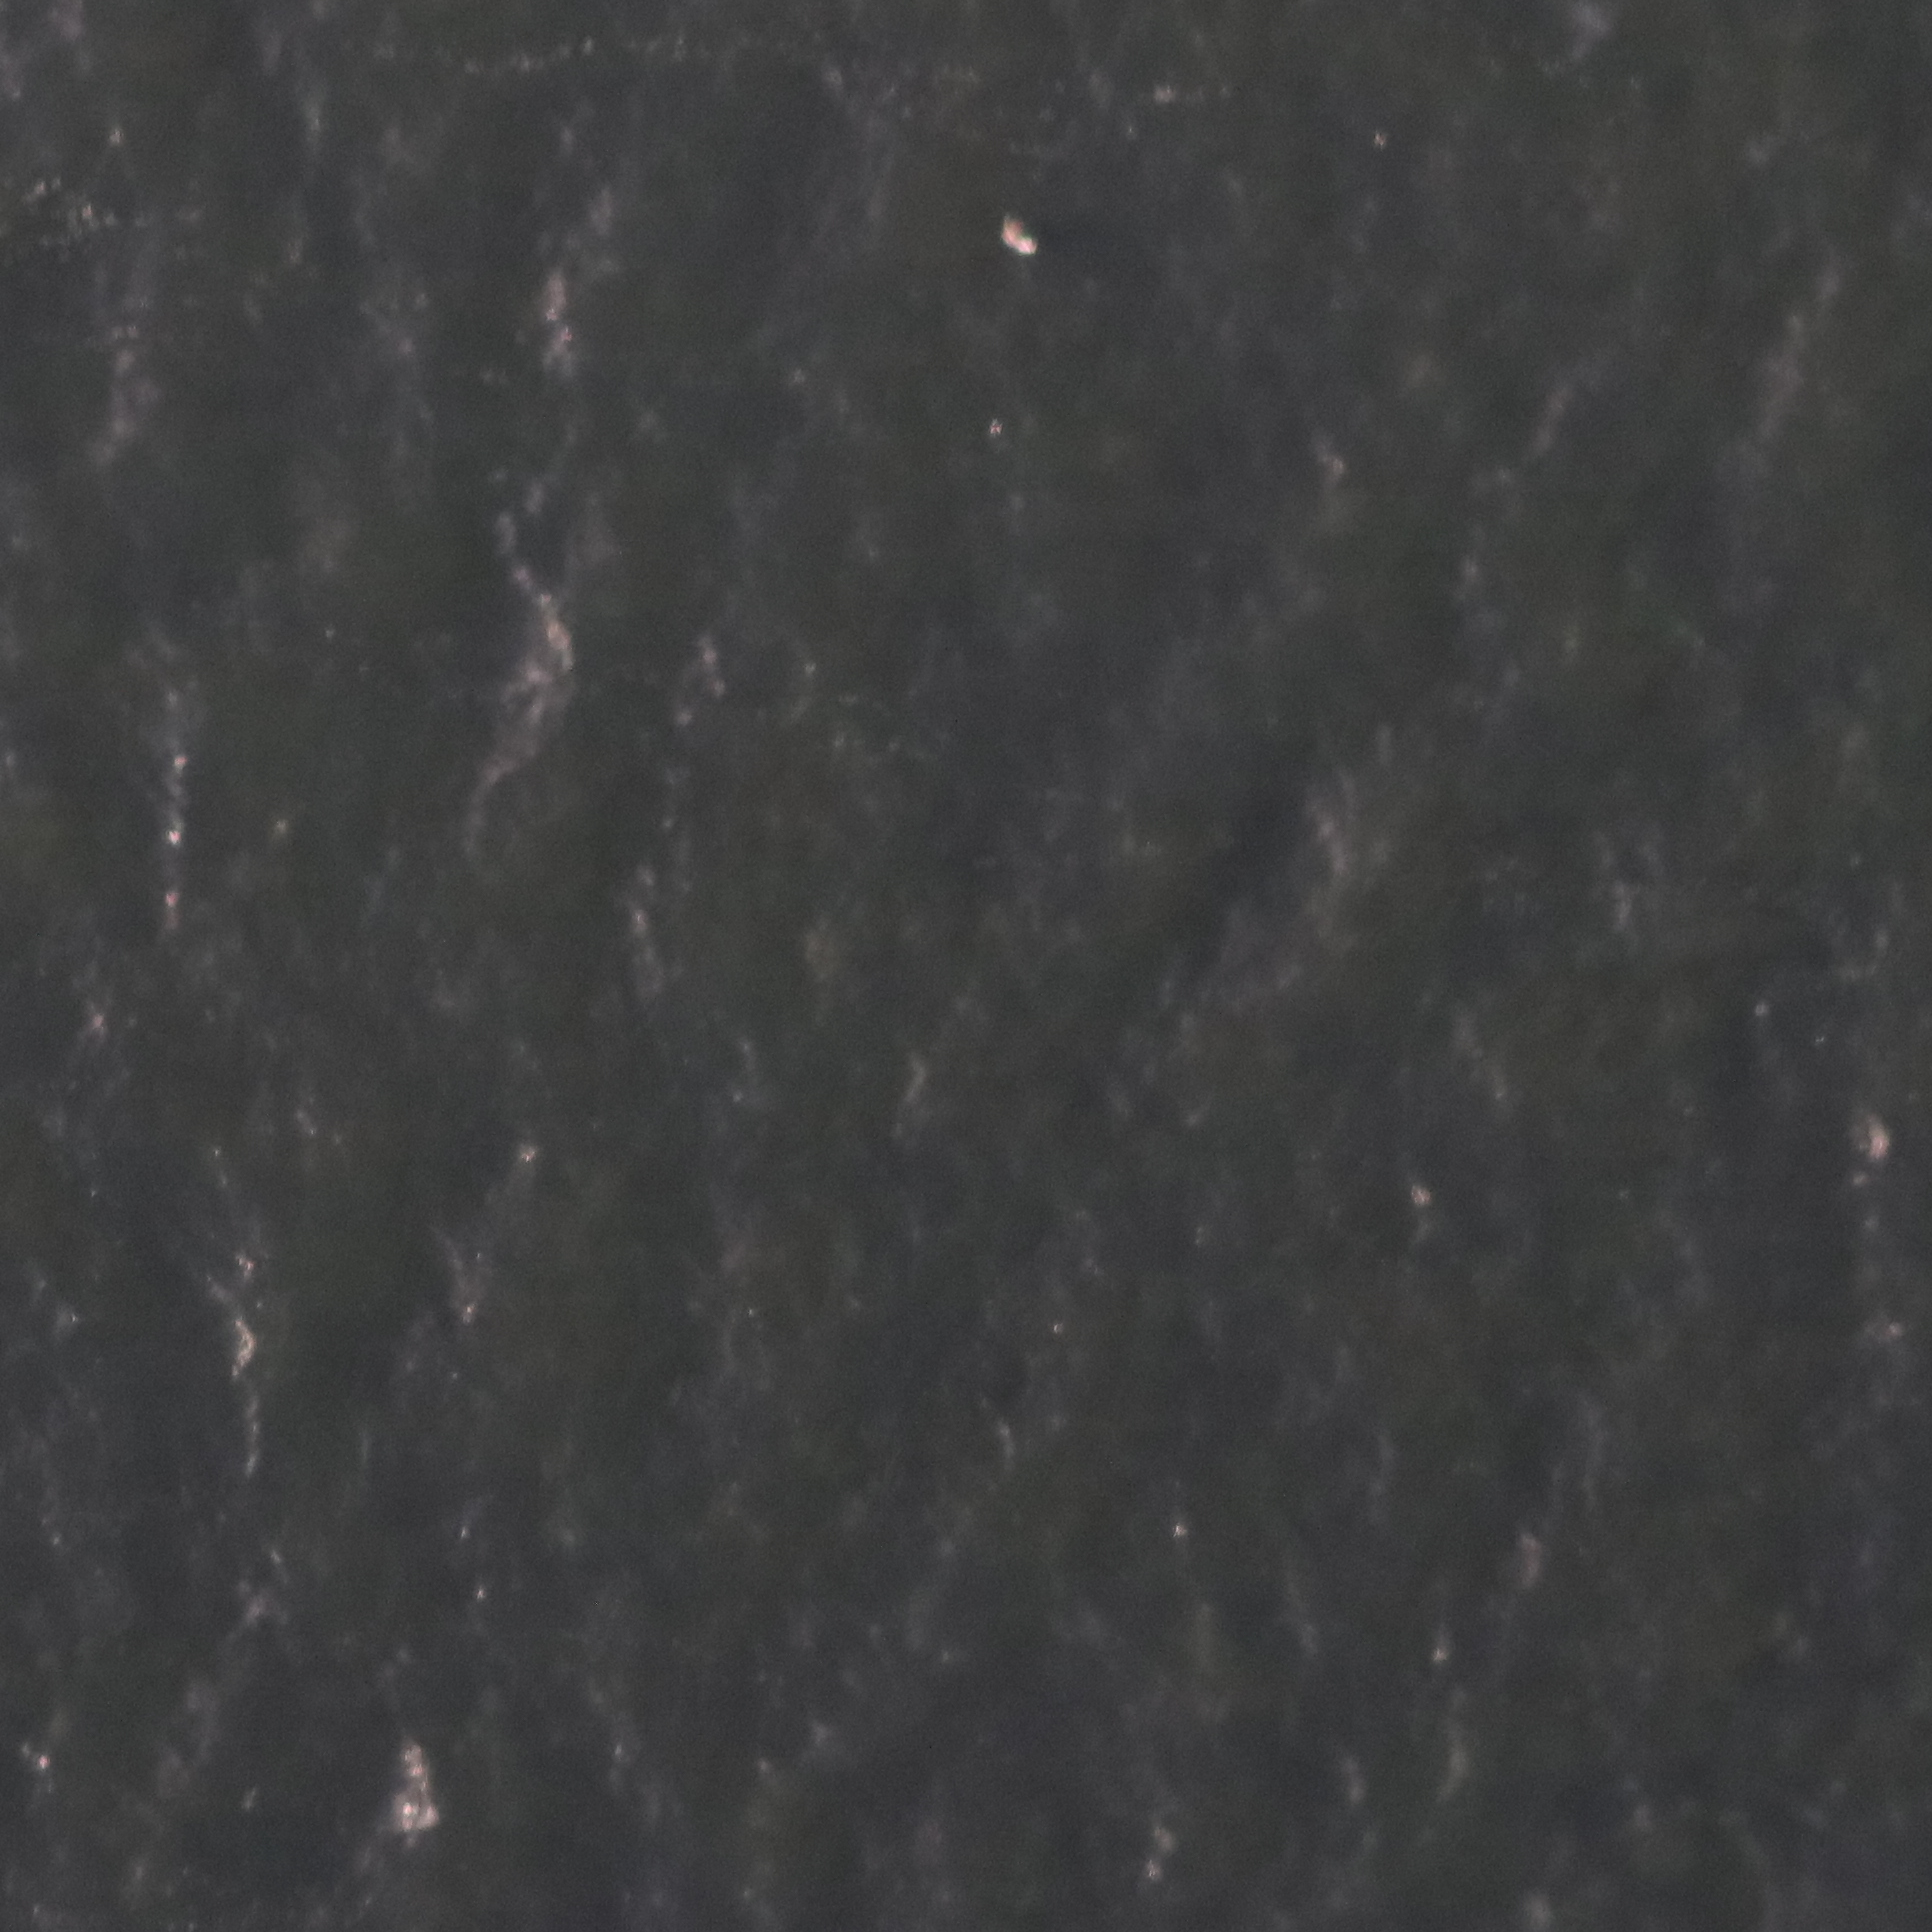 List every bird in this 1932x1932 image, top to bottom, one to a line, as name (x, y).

other bird (1016, 235)